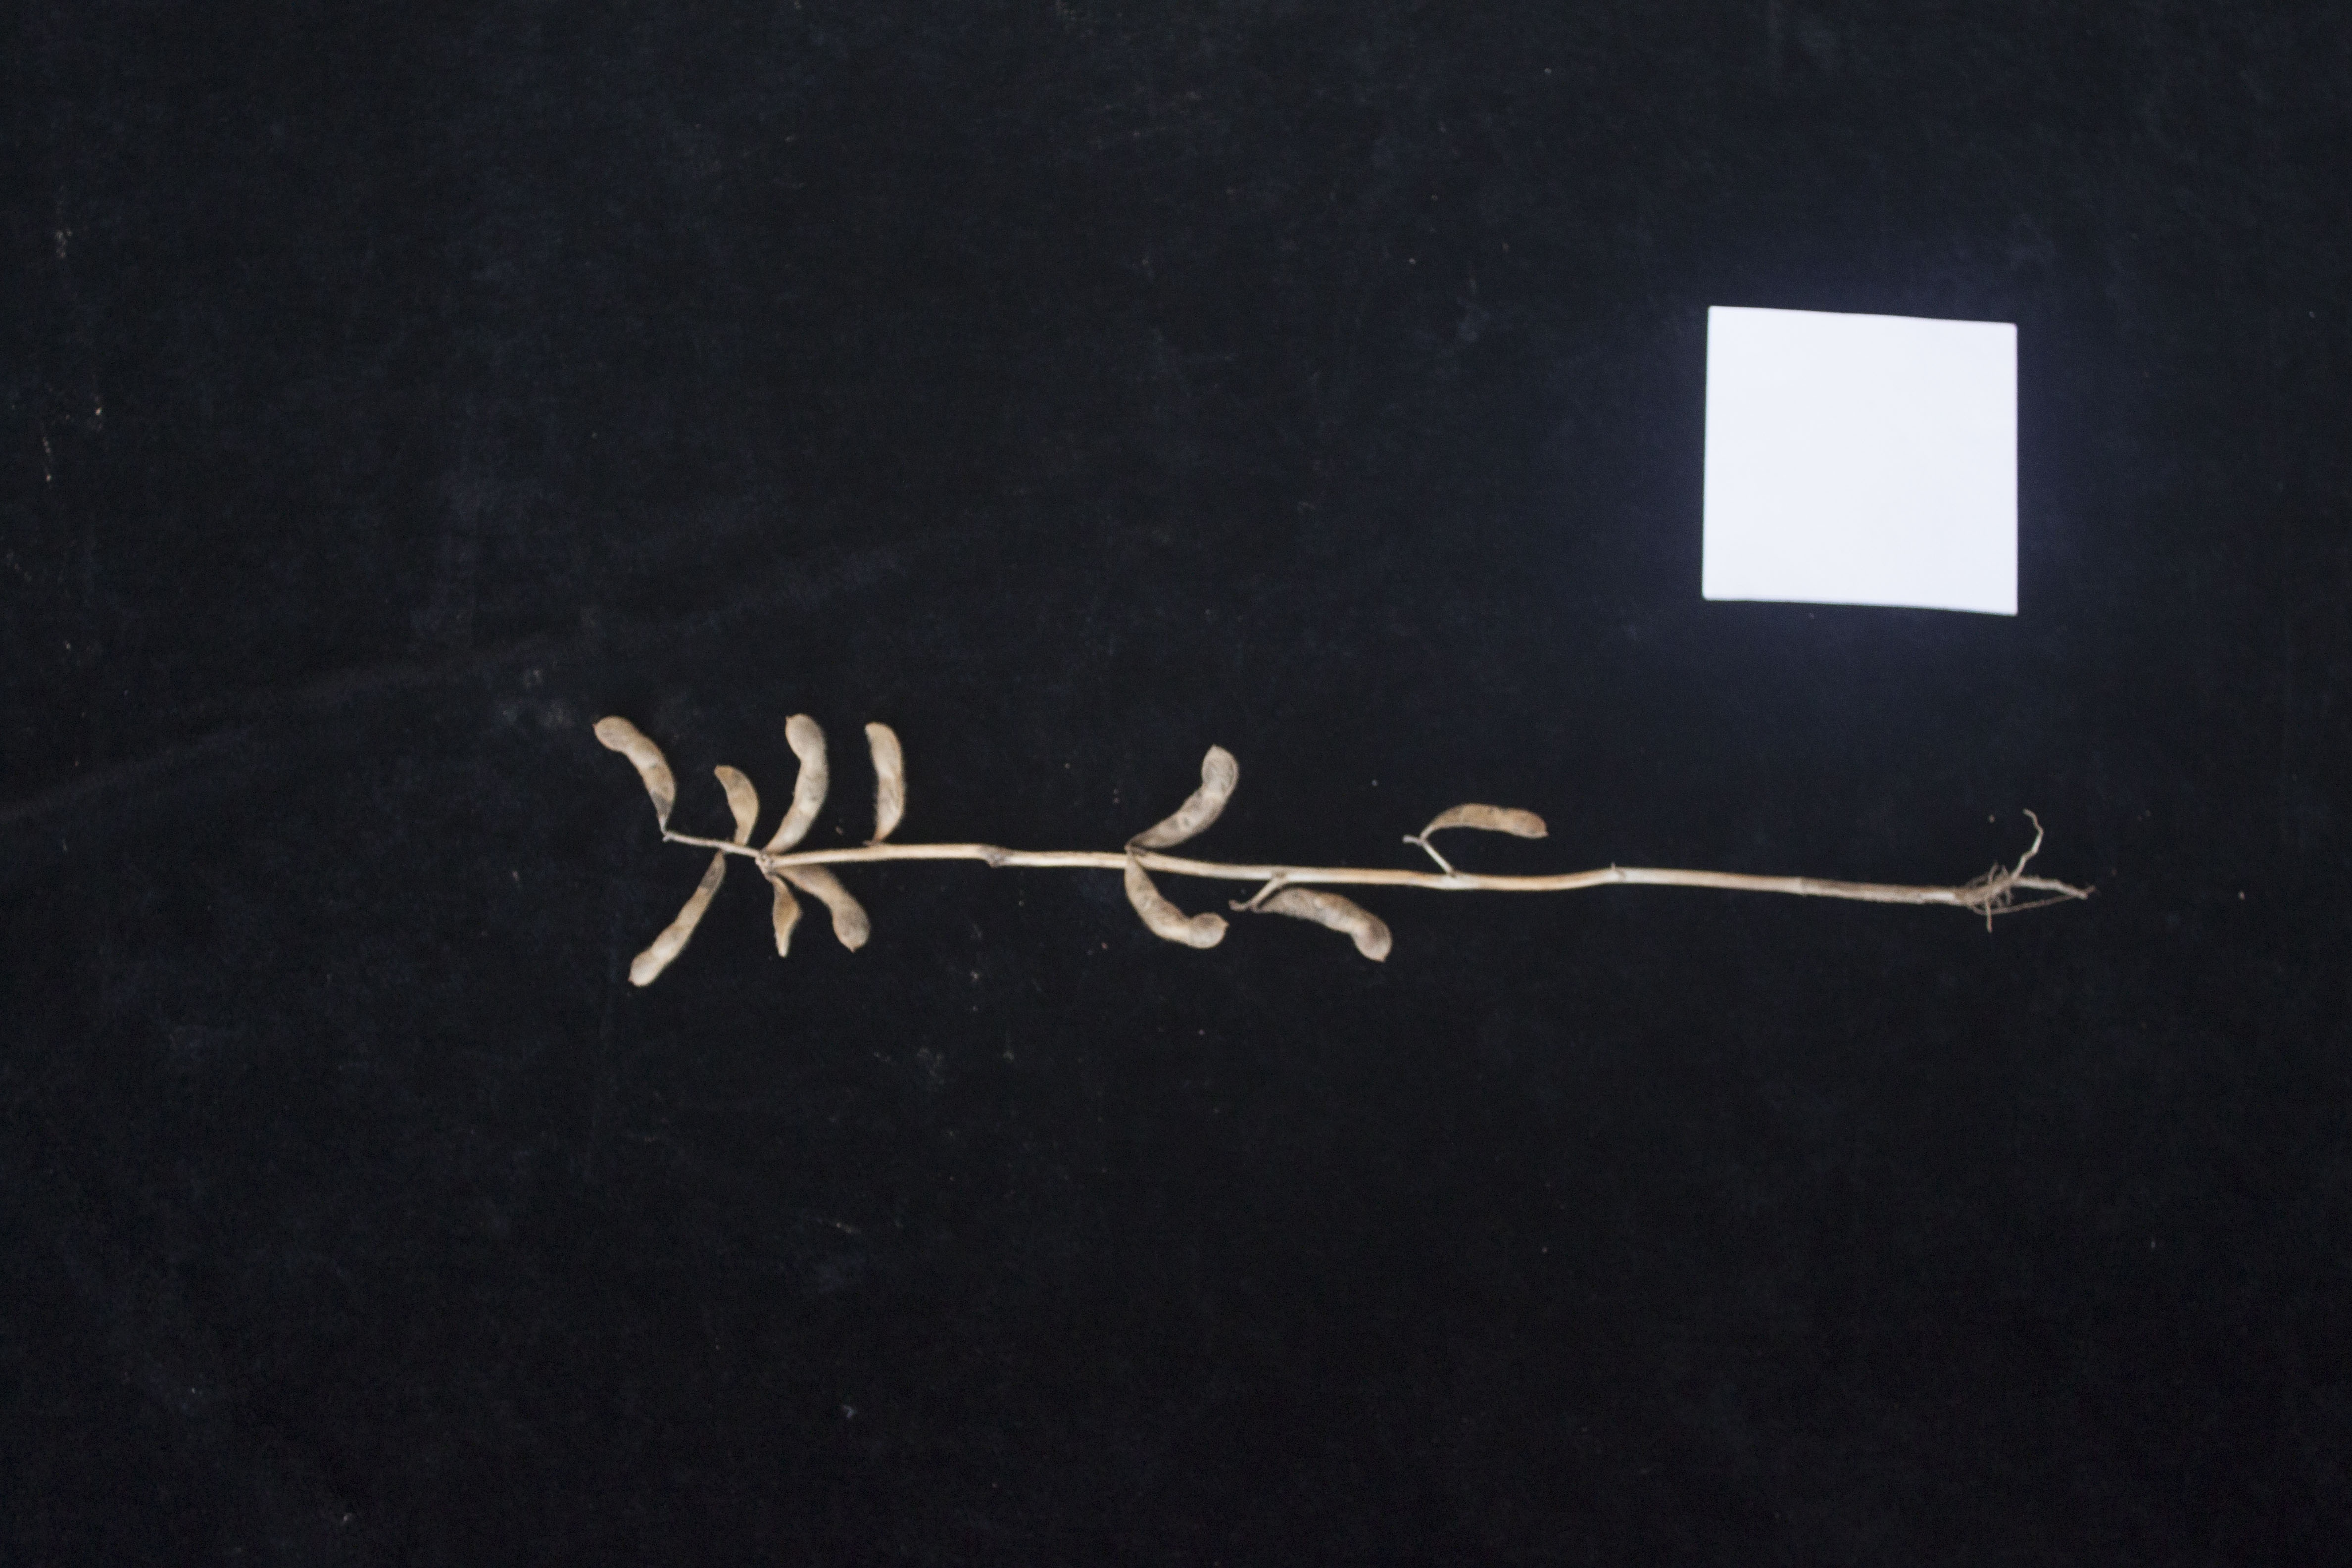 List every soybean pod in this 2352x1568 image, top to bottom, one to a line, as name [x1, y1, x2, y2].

soybean pod [764, 716, 828, 854]
soybean pod [594, 720, 676, 832]
soybean pod [866, 725, 905, 840]
soybean pod [1132, 747, 1236, 849]
soybean pod [715, 768, 758, 844]
soybean pod [1422, 804, 1546, 838]
soybean pod [630, 856, 723, 987]
soybean pod [1126, 858, 1227, 949]
soybean pod [779, 867, 868, 952]
soybean pod [1258, 890, 1391, 963]